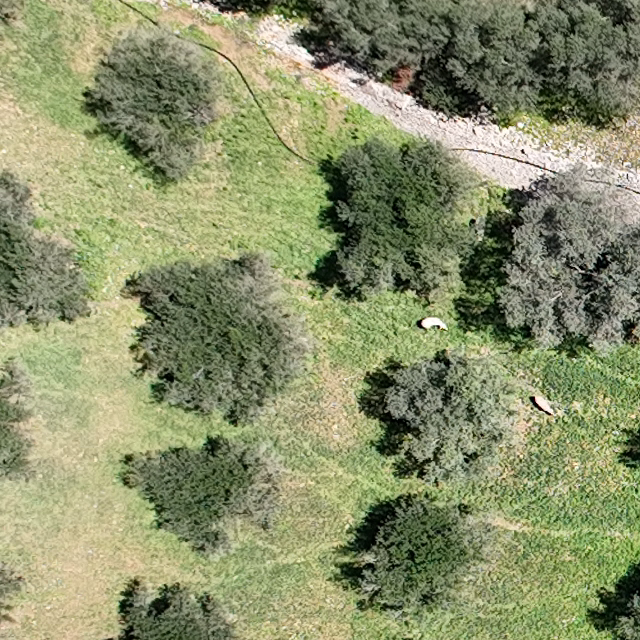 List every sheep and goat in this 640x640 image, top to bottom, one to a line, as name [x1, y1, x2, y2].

sheep [420, 316, 449, 332]
sheep [534, 396, 555, 415]